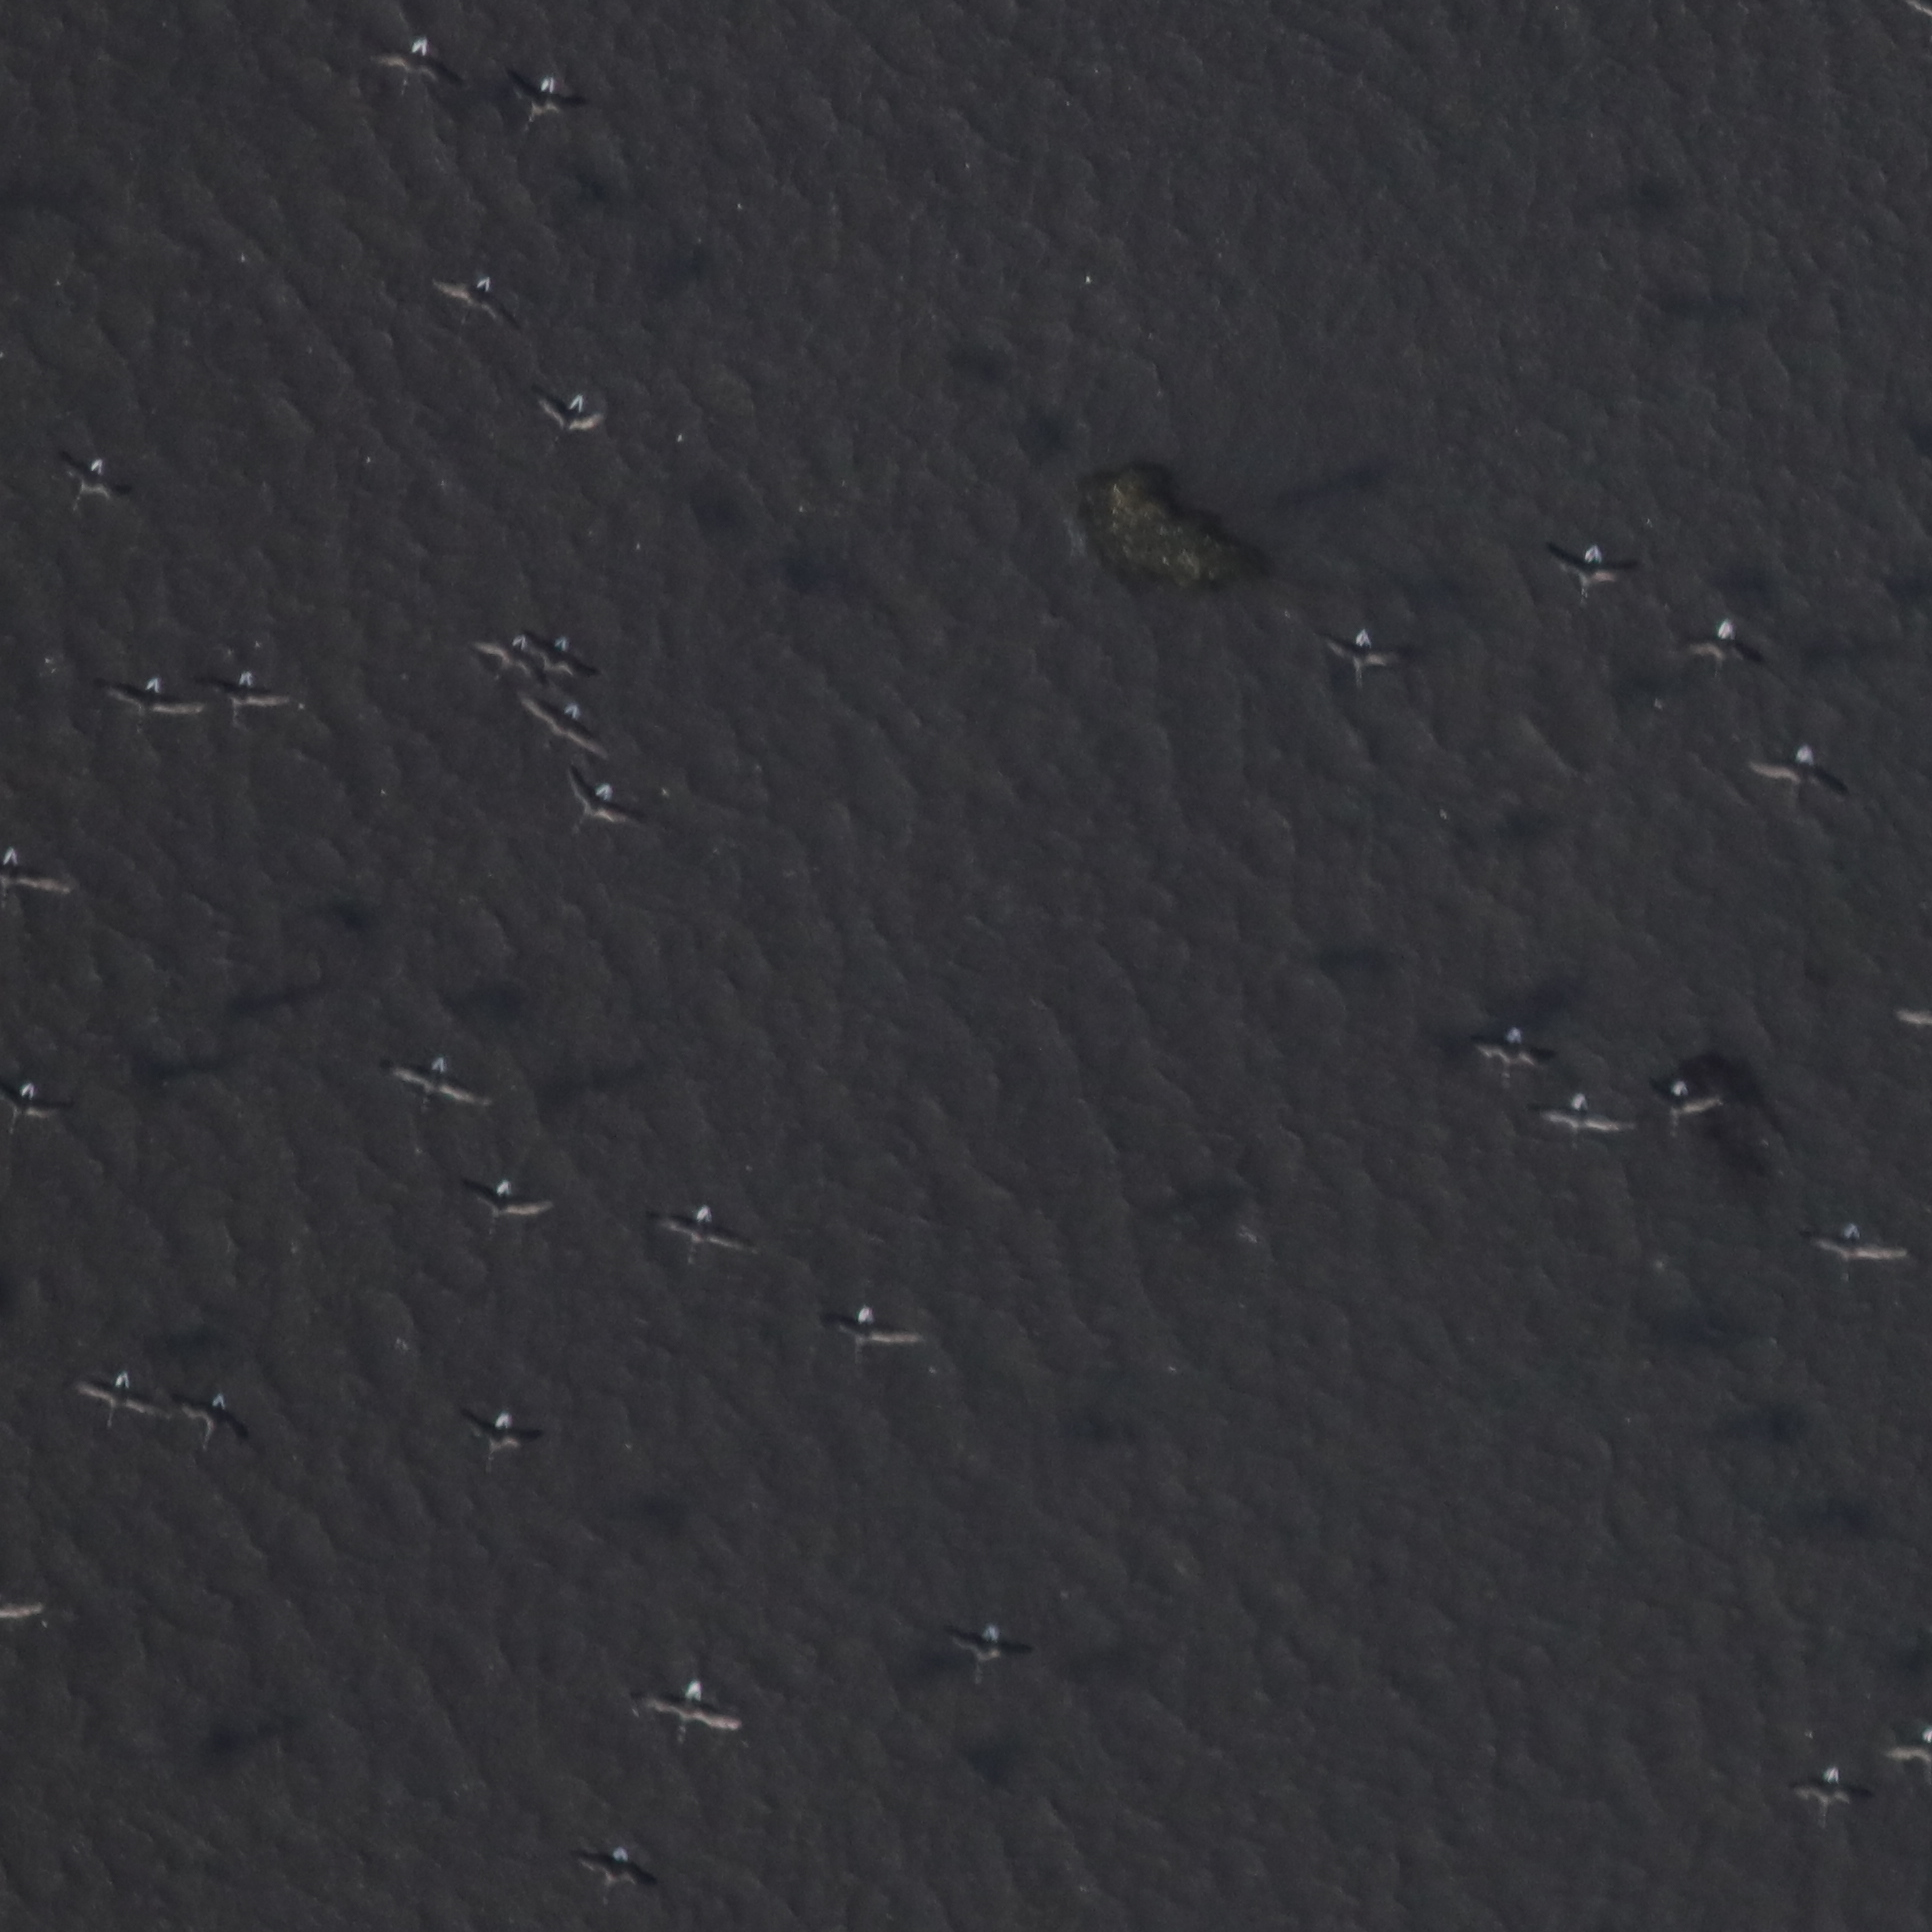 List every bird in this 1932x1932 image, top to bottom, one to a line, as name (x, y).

brant (415, 61)
brant (542, 99)
brant (475, 301)
brant (571, 419)
brant (89, 480)
brant (1591, 574)
brant (1717, 648)
brant (508, 653)
brant (556, 656)
brant (1361, 656)
brant (239, 693)
brant (145, 703)
brant (571, 724)
brant (1797, 771)
brant (596, 807)
brant (8, 876)
brant (1510, 1049)
brant (428, 1078)
brant (21, 1106)
brant (1675, 1106)
brant (1579, 1109)
brant (501, 1203)
brant (698, 1230)
brant (1851, 1246)
brant (863, 1334)
brant (120, 1392)
brant (220, 1416)
brant (496, 1432)
brant (984, 1651)
brant (690, 1707)
brant (1928, 1750)
brant (1822, 1788)
brant (614, 1871)